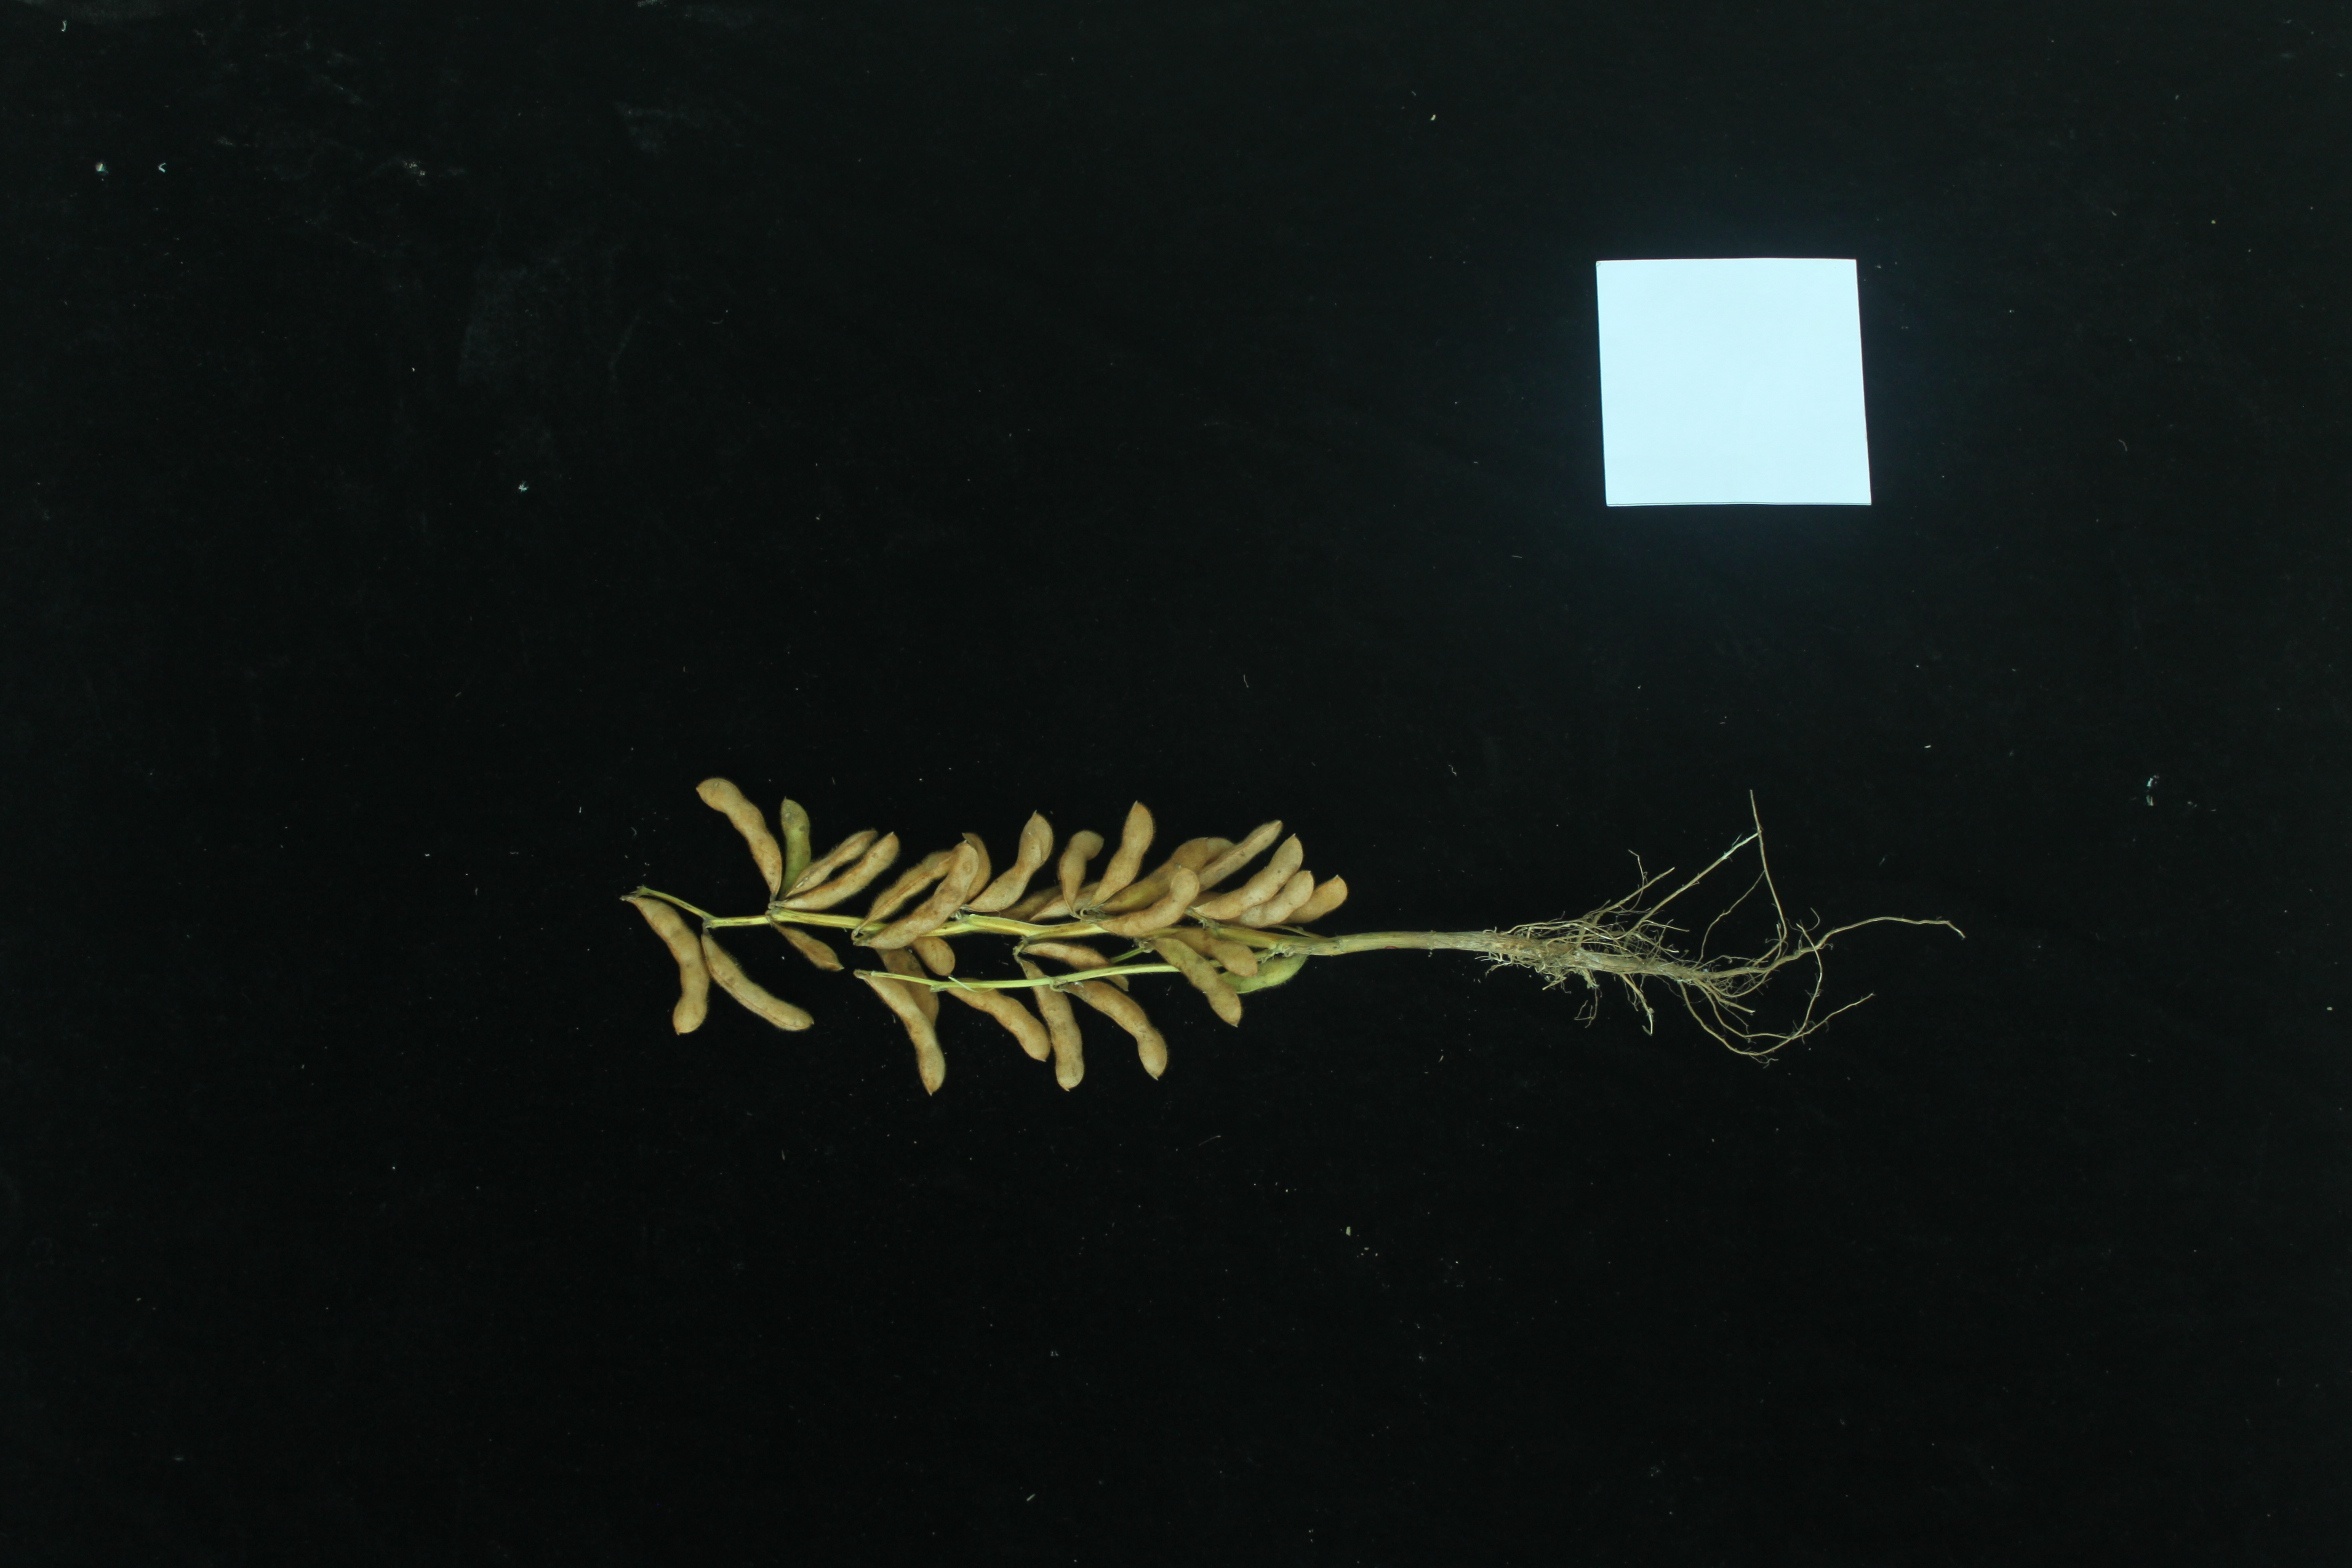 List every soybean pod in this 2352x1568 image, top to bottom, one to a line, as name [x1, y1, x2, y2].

soybean pod [696, 779, 781, 899]
soybean pod [780, 799, 811, 899]
soybean pod [1091, 801, 1154, 905]
soybean pod [964, 813, 1052, 912]
soybean pod [1198, 823, 1281, 896]
soybean pod [784, 830, 876, 899]
soybean pod [1058, 833, 1102, 910]
soybean pod [963, 834, 990, 901]
soybean pod [773, 835, 897, 910]
soybean pod [1192, 836, 1301, 920]
soybean pod [1101, 838, 1234, 914]
soybean pod [854, 843, 979, 951]
soybean pod [854, 852, 959, 936]
soybean pod [1081, 869, 1198, 937]
soybean pod [1232, 870, 1315, 928]
soybean pod [1288, 874, 1348, 924]
soybean pod [1005, 888, 1058, 919]
soybean pod [624, 895, 709, 1035]
soybean pod [772, 925, 842, 970]
soybean pod [1159, 928, 1257, 978]
soybean pod [701, 932, 814, 1032]
soybean pod [913, 937, 955, 975]
soybean pod [1147, 937, 1243, 1028]
soybean pod [1018, 941, 1128, 992]
soybean pod [877, 946, 939, 1034]
soybean pod [1222, 955, 1307, 994]
soybean pod [1015, 958, 1084, 1092]
soybean pod [858, 975, 944, 1097]
soybean pod [1062, 981, 1166, 1079]
soybean pod [948, 985, 1049, 1062]